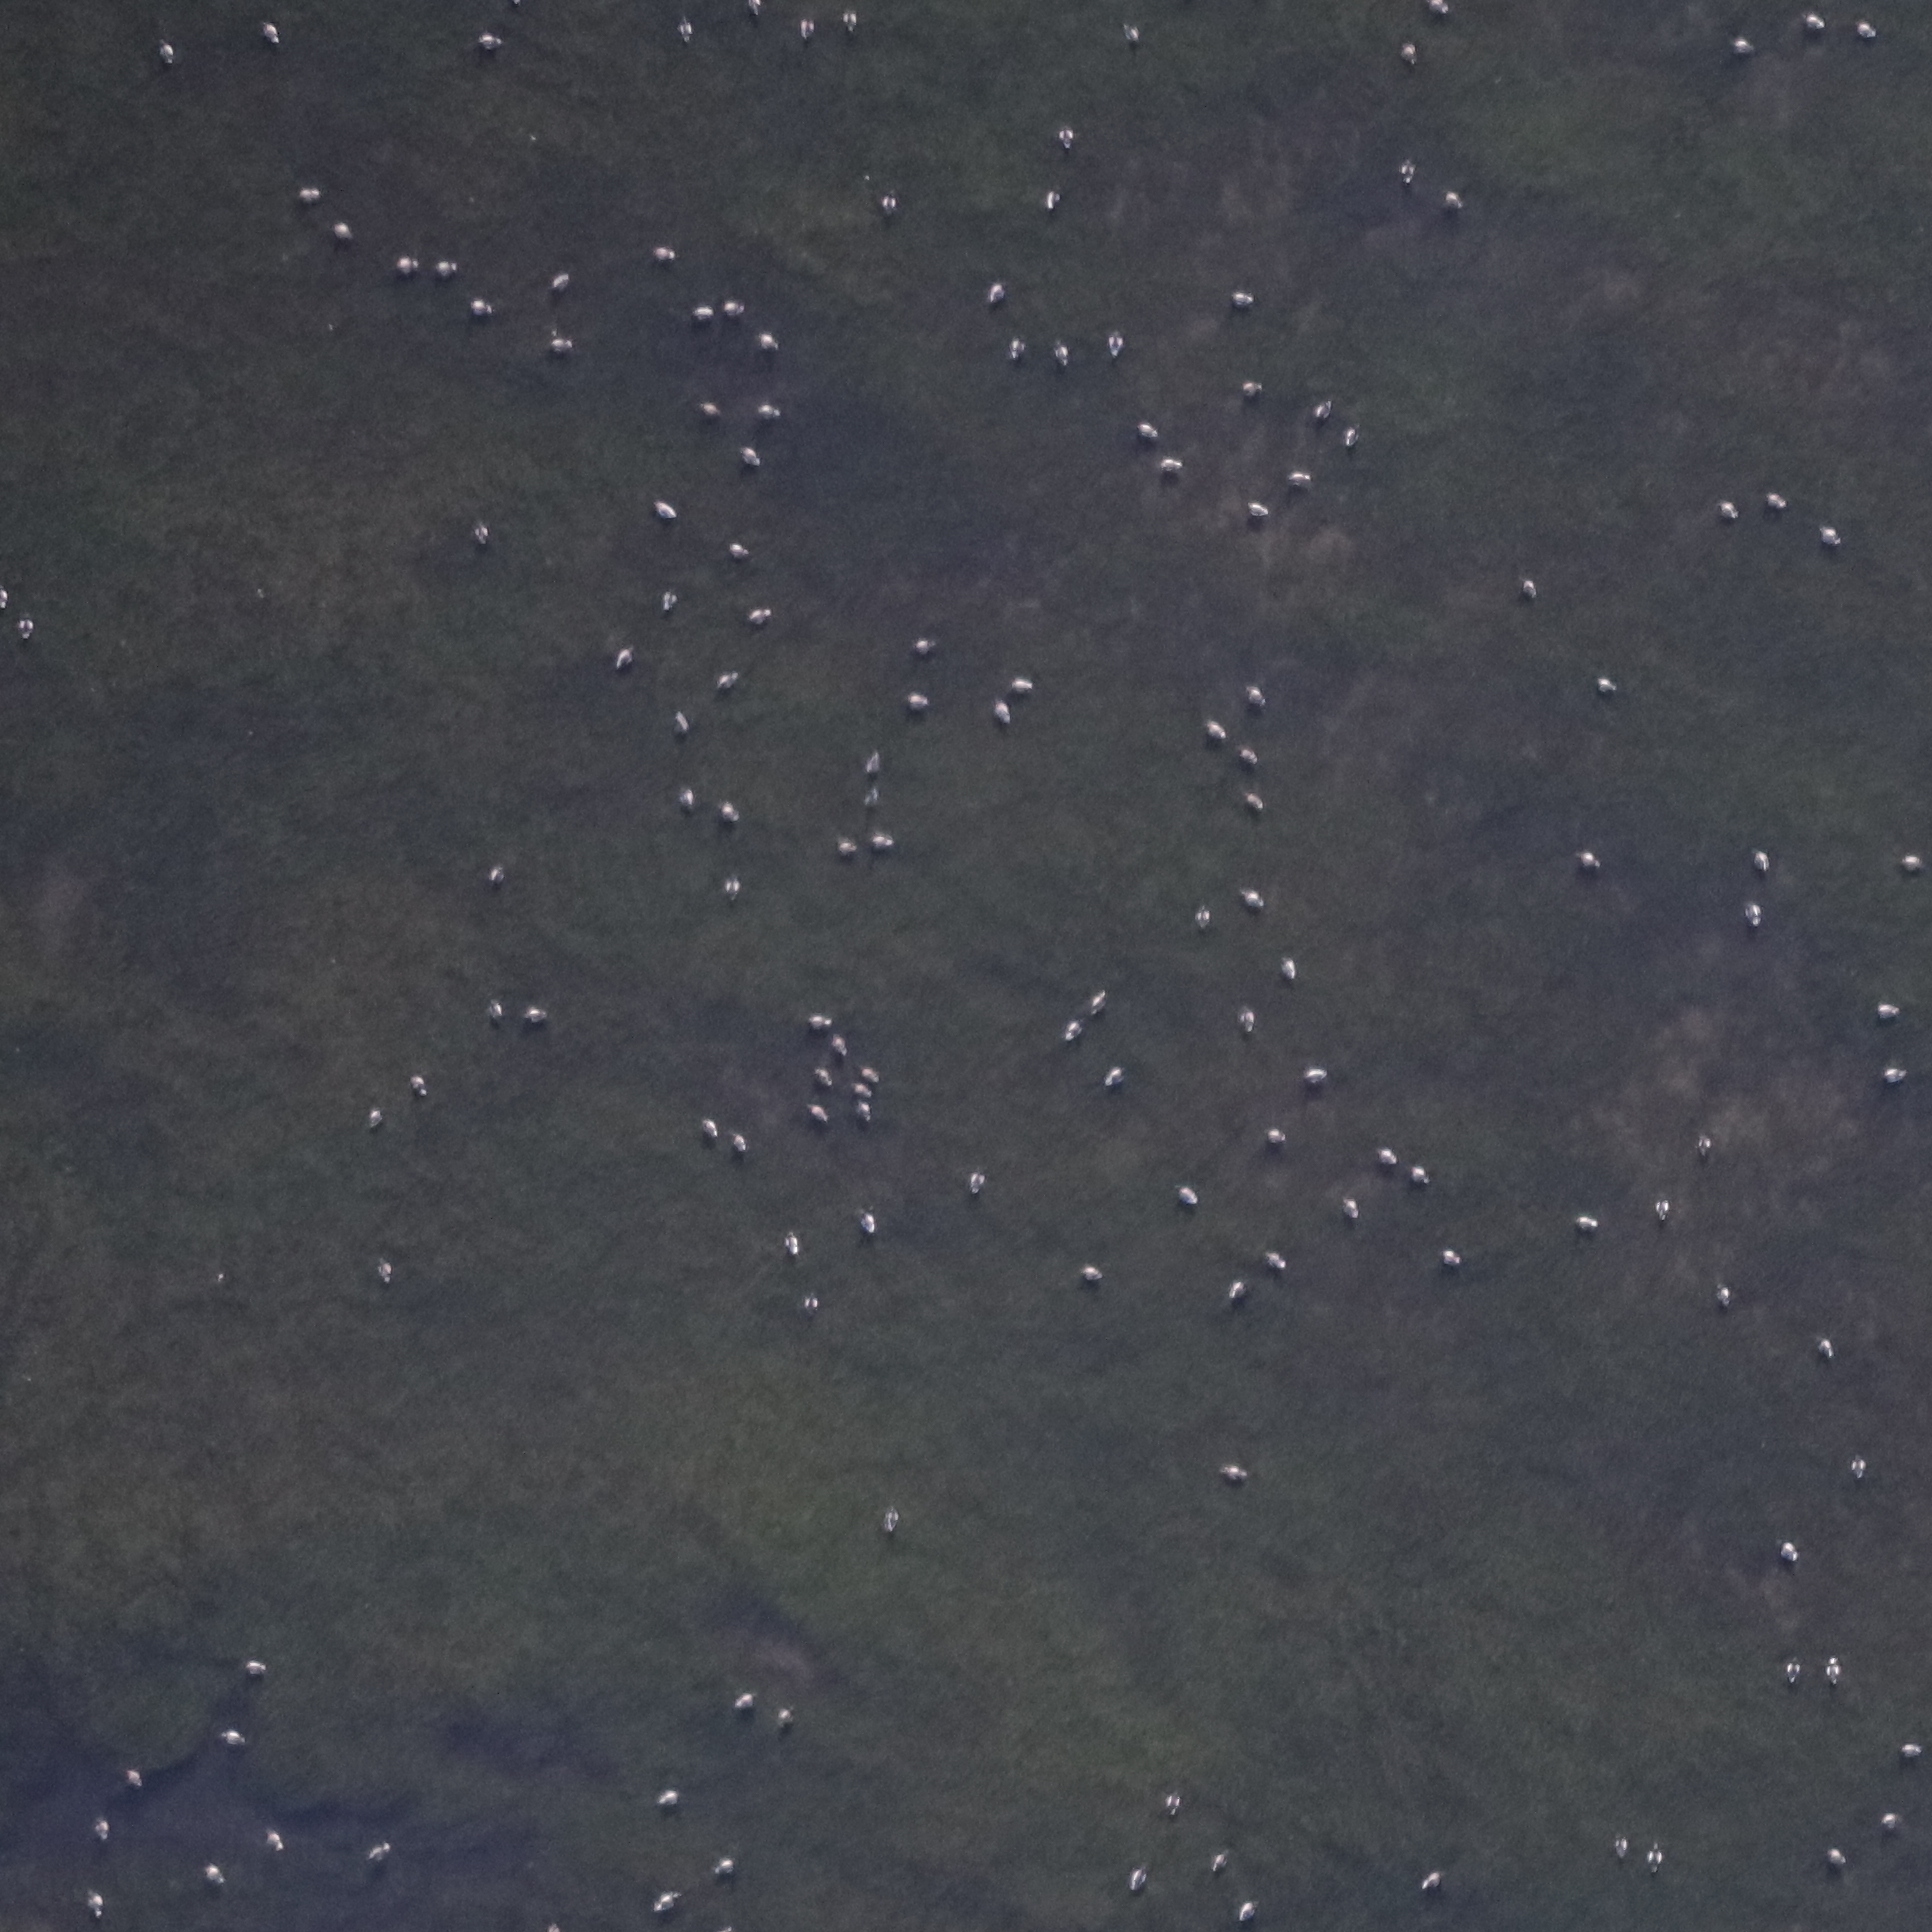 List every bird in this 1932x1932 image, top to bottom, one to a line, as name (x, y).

brant (756, 0)
brant (1440, 1)
brant (845, 20)
brant (1814, 27)
brant (1869, 28)
brant (688, 30)
brant (813, 32)
brant (271, 33)
brant (1132, 33)
brant (494, 43)
brant (1748, 48)
brant (1410, 50)
brant (168, 52)
brant (1060, 133)
brant (1408, 167)
brant (1462, 199)
brant (311, 201)
brant (899, 201)
brant (1051, 204)
brant (348, 241)
brant (666, 251)
brant (406, 261)
brant (453, 268)
brant (563, 285)
brant (1001, 287)
brant (1251, 293)
brant (482, 307)
brant (740, 307)
brant (698, 321)
brant (556, 337)
brant (781, 344)
brant (1009, 346)
brant (1107, 348)
brant (1061, 353)
brant (1251, 380)
brant (710, 410)
brant (769, 410)
brant (1146, 419)
brant (1322, 420)
brant (1350, 432)
brant (1168, 457)
brant (754, 459)
brant (1305, 476)
brant (1778, 500)
brant (1264, 505)
brant (673, 506)
brant (1727, 508)
brant (475, 539)
brant (1834, 544)
brant (740, 552)
brant (1533, 586)
brant (666, 591)
brant (5, 594)
brant (769, 613)
brant (29, 631)
brant (921, 638)
brant (624, 659)
brant (730, 677)
brant (1031, 684)
brant (1594, 684)
brant (921, 689)
brant (1251, 699)
brant (678, 716)
brant (1009, 718)
brant (1214, 726)
brant (1251, 751)
brant (869, 760)
brant (688, 795)
brant (872, 795)
brant (1254, 795)
brant (723, 809)
brant (845, 844)
brant (887, 846)
brant (1766, 853)
brant (1585, 861)
brant (1909, 866)
brant (492, 877)
brant (742, 890)
brant (1246, 892)
brant (1202, 918)
brant (1744, 919)
brant (1216, 927)
brant (1286, 969)
brant (1099, 1002)
brant (494, 1010)
brant (541, 1010)
brant (1896, 1016)
brant (1246, 1017)
brant (818, 1022)
brant (1063, 1032)
brant (841, 1047)
brant (1114, 1069)
brant (828, 1074)
brant (864, 1074)
brant (1896, 1074)
brant (1306, 1080)
brant (420, 1081)
brant (861, 1092)
brant (822, 1109)
brant (871, 1110)
brant (383, 1114)
brant (716, 1134)
brant (1278, 1135)
brant (1707, 1144)
brant (747, 1151)
brant (1383, 1155)
brant (1423, 1174)
brant (980, 1182)
brant (1189, 1196)
brant (1353, 1211)
brant (1661, 1217)
brant (868, 1223)
brant (1585, 1224)
brant (802, 1243)
brant (1447, 1255)
brant (1277, 1259)
brant (389, 1275)
brant (1097, 1276)
brant (1239, 1288)
brant (1725, 1292)
brant (812, 1310)
brant (1830, 1349)
brant (1860, 1466)
brant (1237, 1476)
brant (902, 1526)
brant (1791, 1552)
brant (255, 1666)
brant (1790, 1669)
brant (1834, 1673)
brant (739, 1701)
brant (788, 1718)
brant (237, 1738)
brant (1914, 1750)
brant (134, 1785)
brant (670, 1797)
brant (1175, 1800)
brant (1883, 1824)
brant (98, 1838)
brant (271, 1846)
brant (1623, 1848)
brant (1839, 1853)
brant (381, 1856)
brant (1225, 1864)
brant (1654, 1867)
brant (718, 1878)
brant (209, 1882)
brant (1138, 1882)
brant (1437, 1883)
brant (668, 1909)
brant (99, 1911)
brant (1247, 1917)